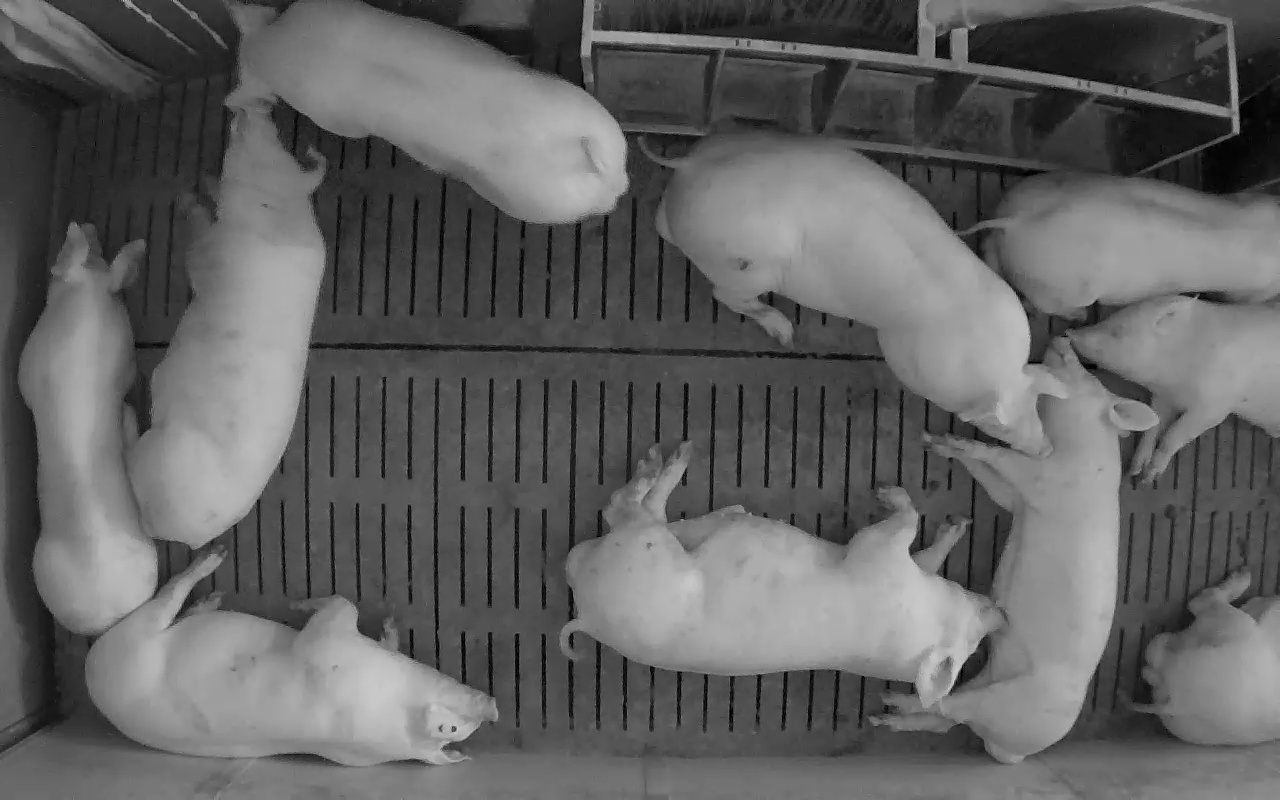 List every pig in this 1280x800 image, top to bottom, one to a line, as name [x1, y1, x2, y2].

pig [224, 2, 635, 230]
pig [123, 102, 330, 550]
pig [636, 117, 1071, 457]
pig [955, 170, 1277, 324]
pig [16, 219, 161, 635]
pig [1065, 295, 1277, 487]
pig [869, 334, 1160, 767]
pig [557, 440, 1005, 715]
pig [88, 547, 498, 766]
pig [1118, 570, 1279, 746]